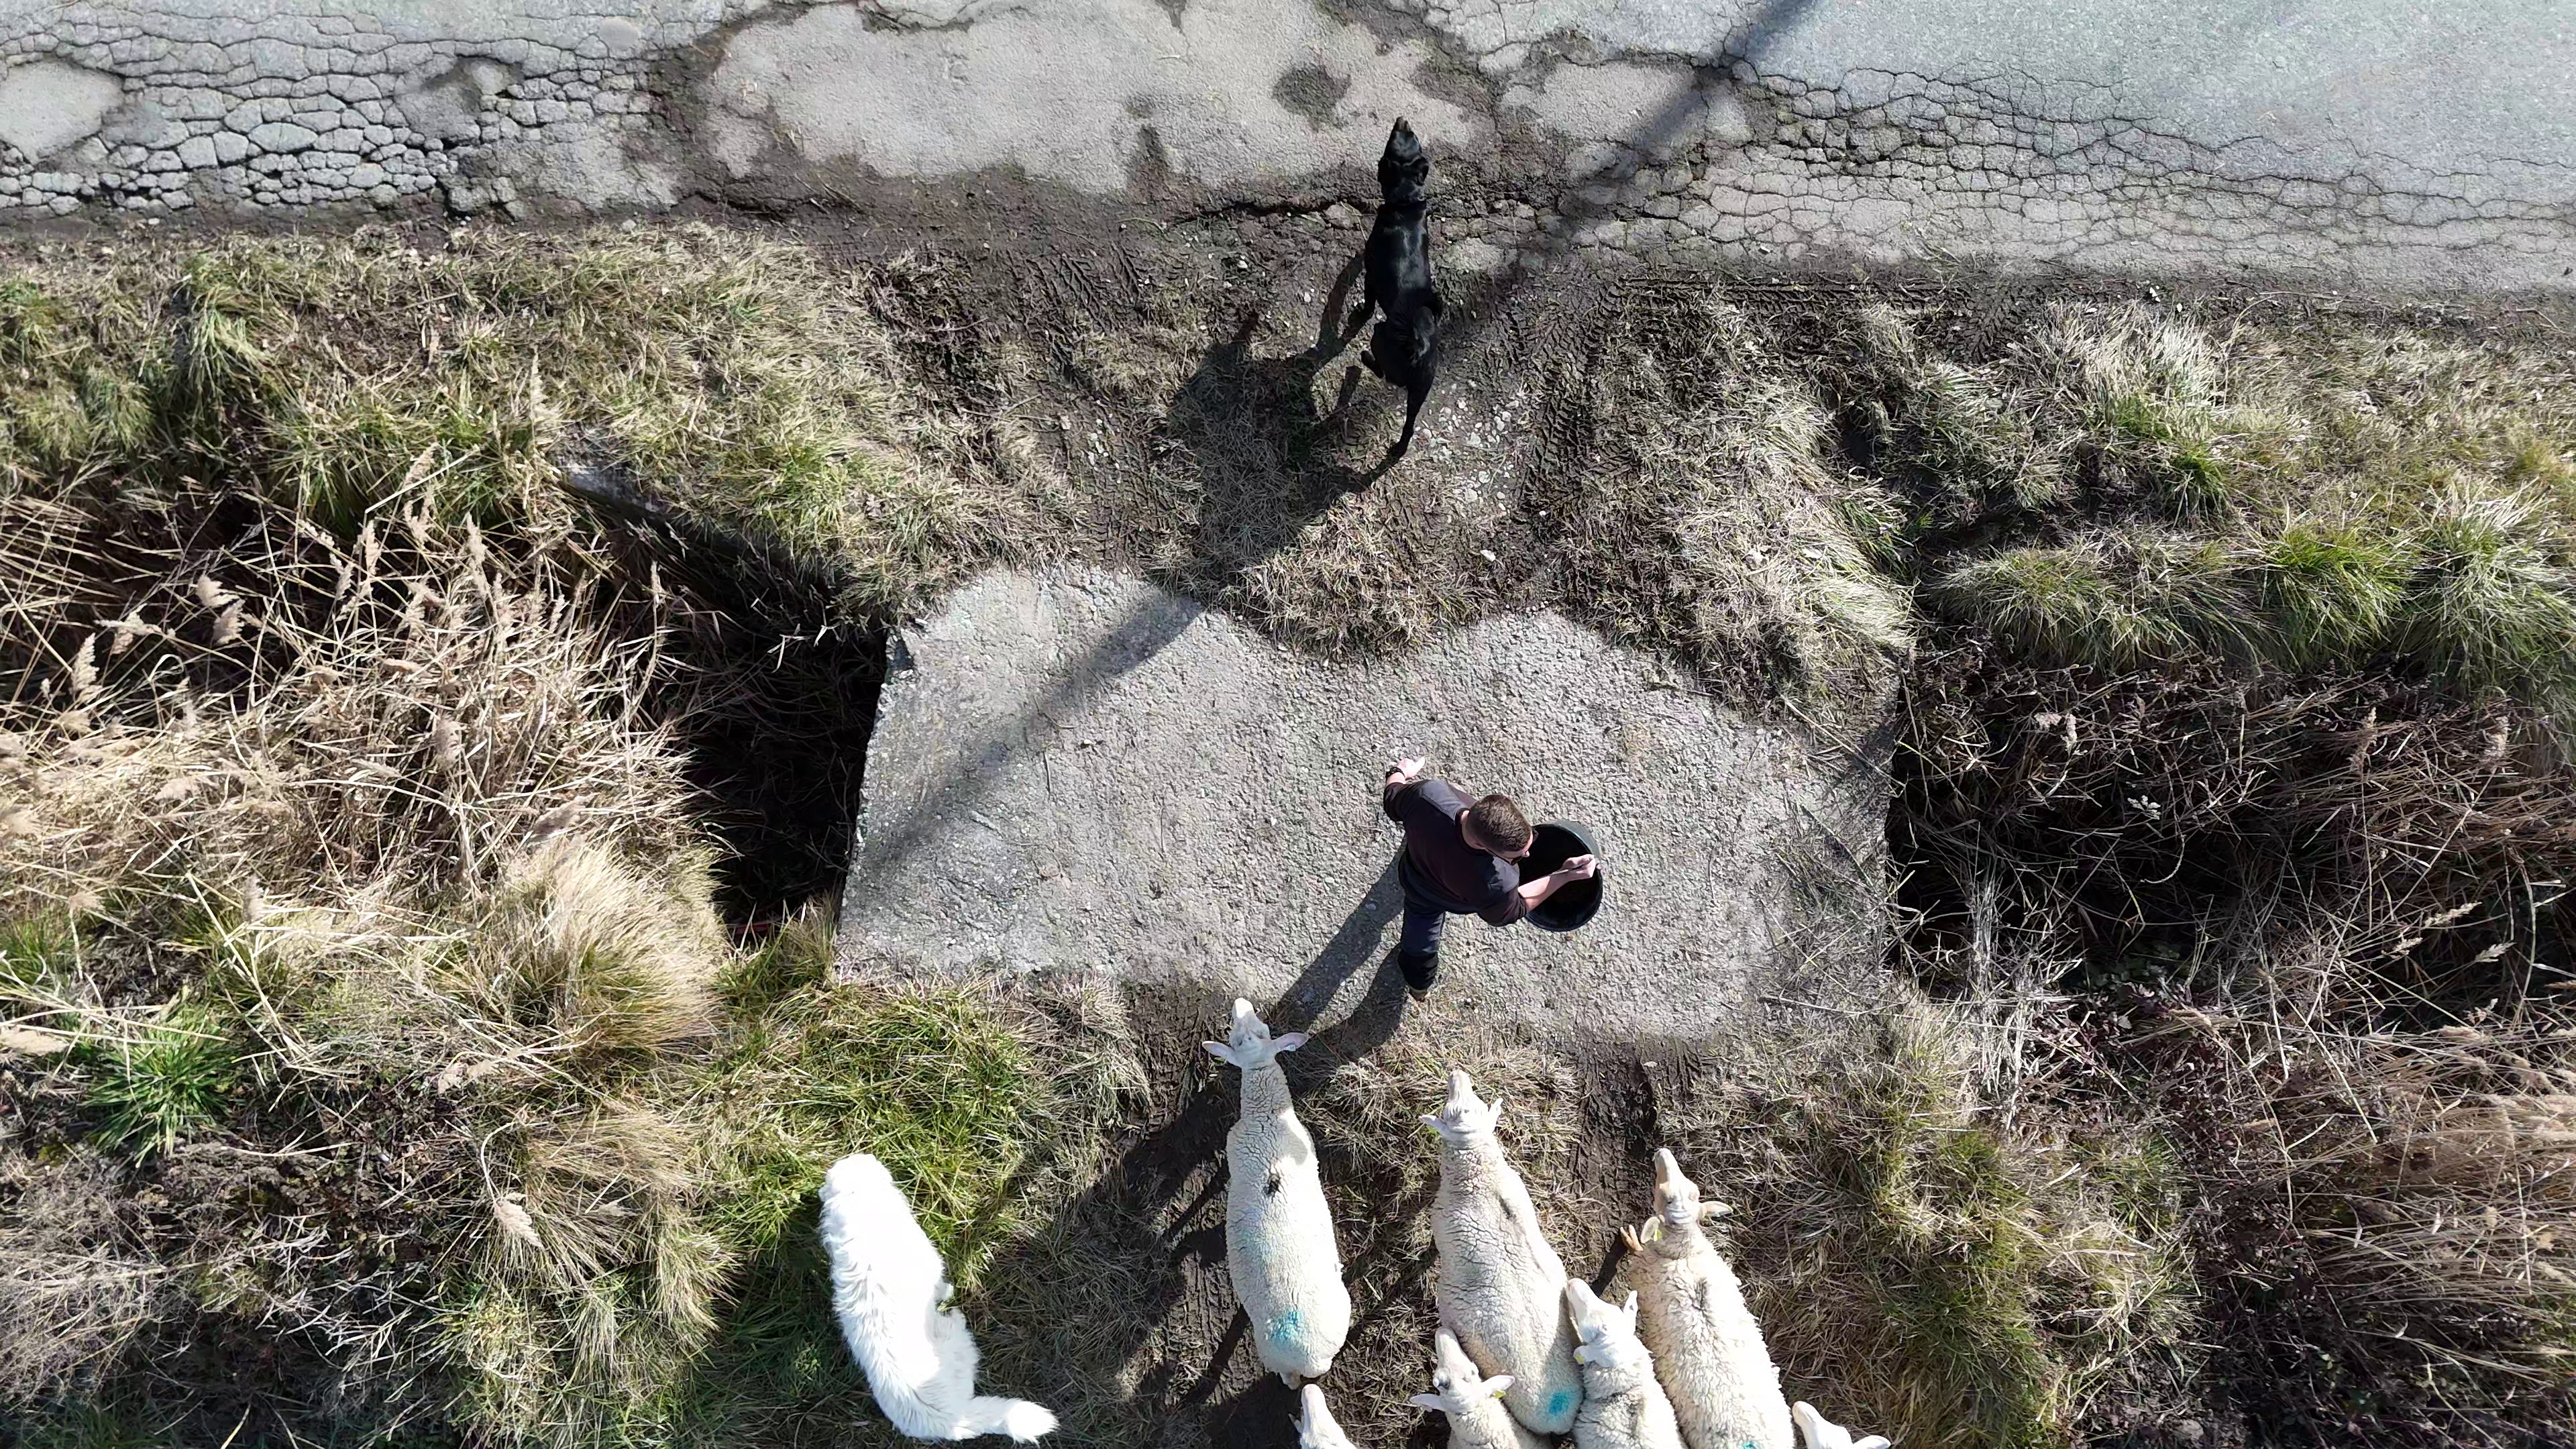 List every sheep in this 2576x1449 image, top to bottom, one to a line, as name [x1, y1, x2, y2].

sheep [1201, 997, 1356, 1390]
sheep [1420, 1067, 1582, 1445]
sheep [1618, 1145, 1796, 1449]
sheep [1563, 1278, 1684, 1449]
sheep [1419, 1327, 1542, 1449]
sheep [1295, 1383, 1357, 1449]
sheep [1793, 1399, 1893, 1449]